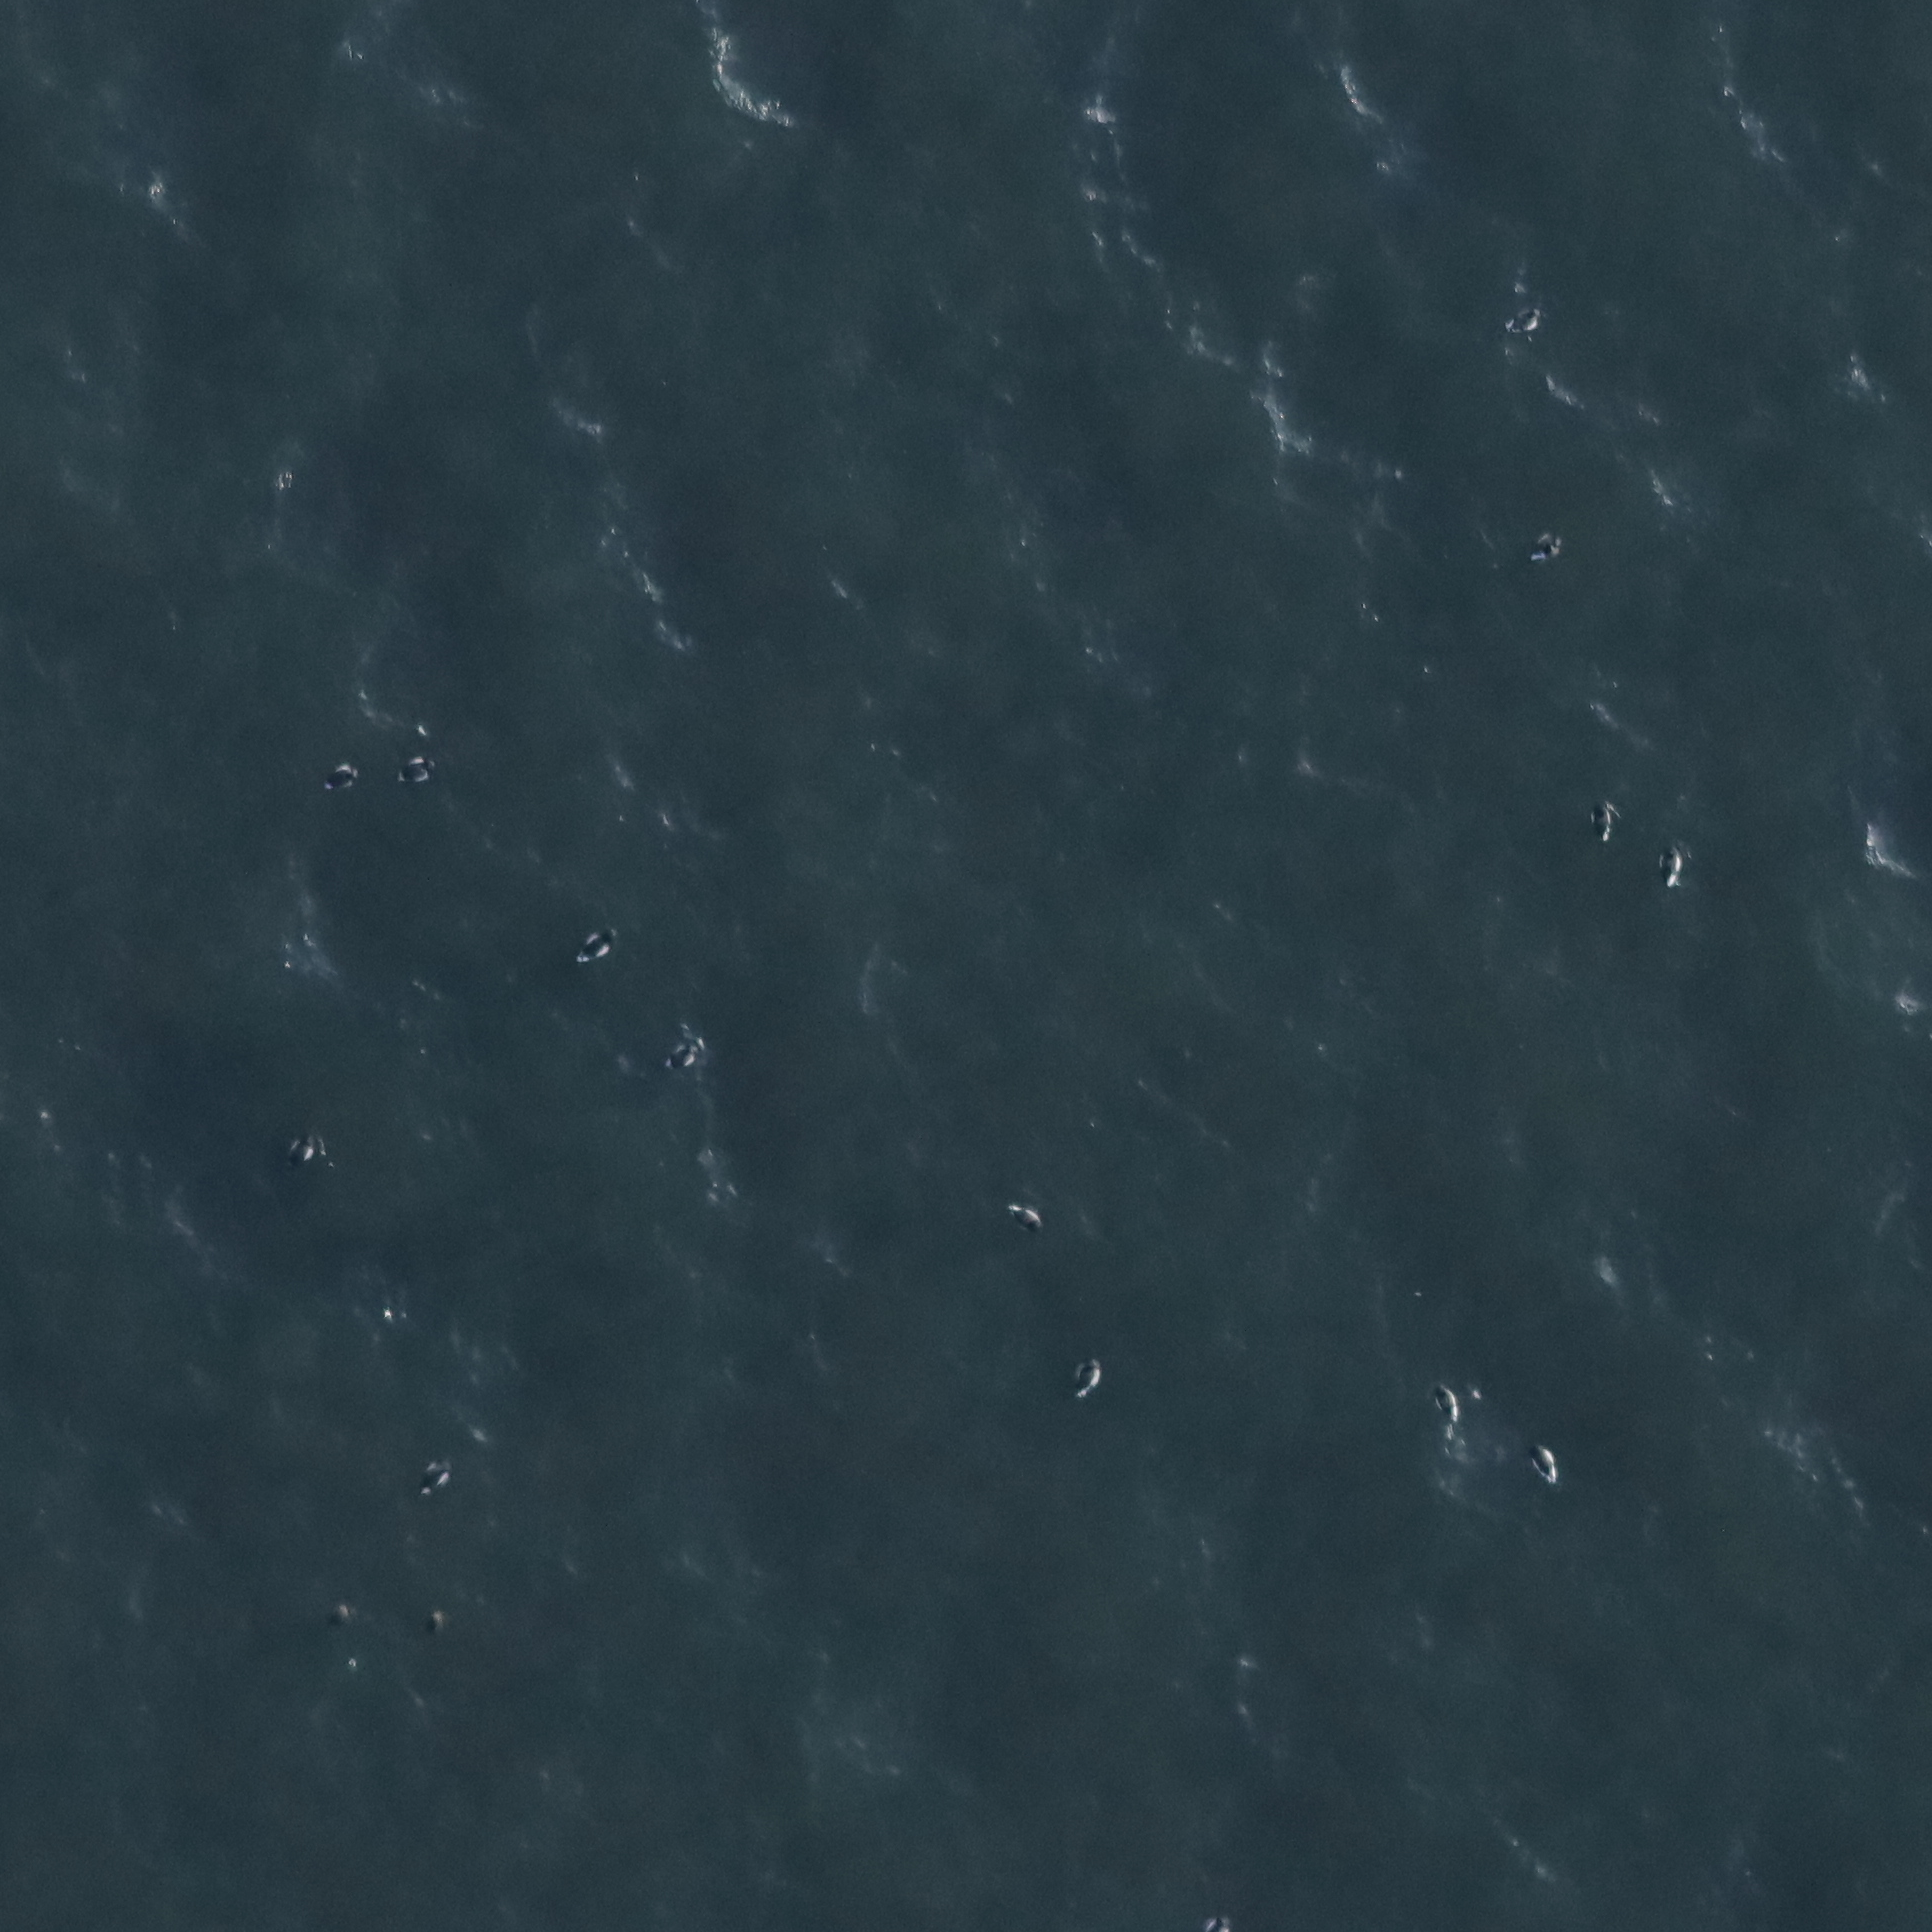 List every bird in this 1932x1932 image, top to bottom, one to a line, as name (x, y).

brant (1524, 320)
brant (1550, 548)
brant (416, 767)
brant (346, 779)
brant (1602, 821)
brant (1671, 865)
brant (595, 947)
brant (679, 1058)
brant (299, 1149)
brant (1024, 1218)
brant (1083, 1373)
brant (1450, 1401)
brant (1540, 1459)
brant (433, 1472)
other bird (342, 1614)
other bird (431, 1621)
brant (1212, 1930)